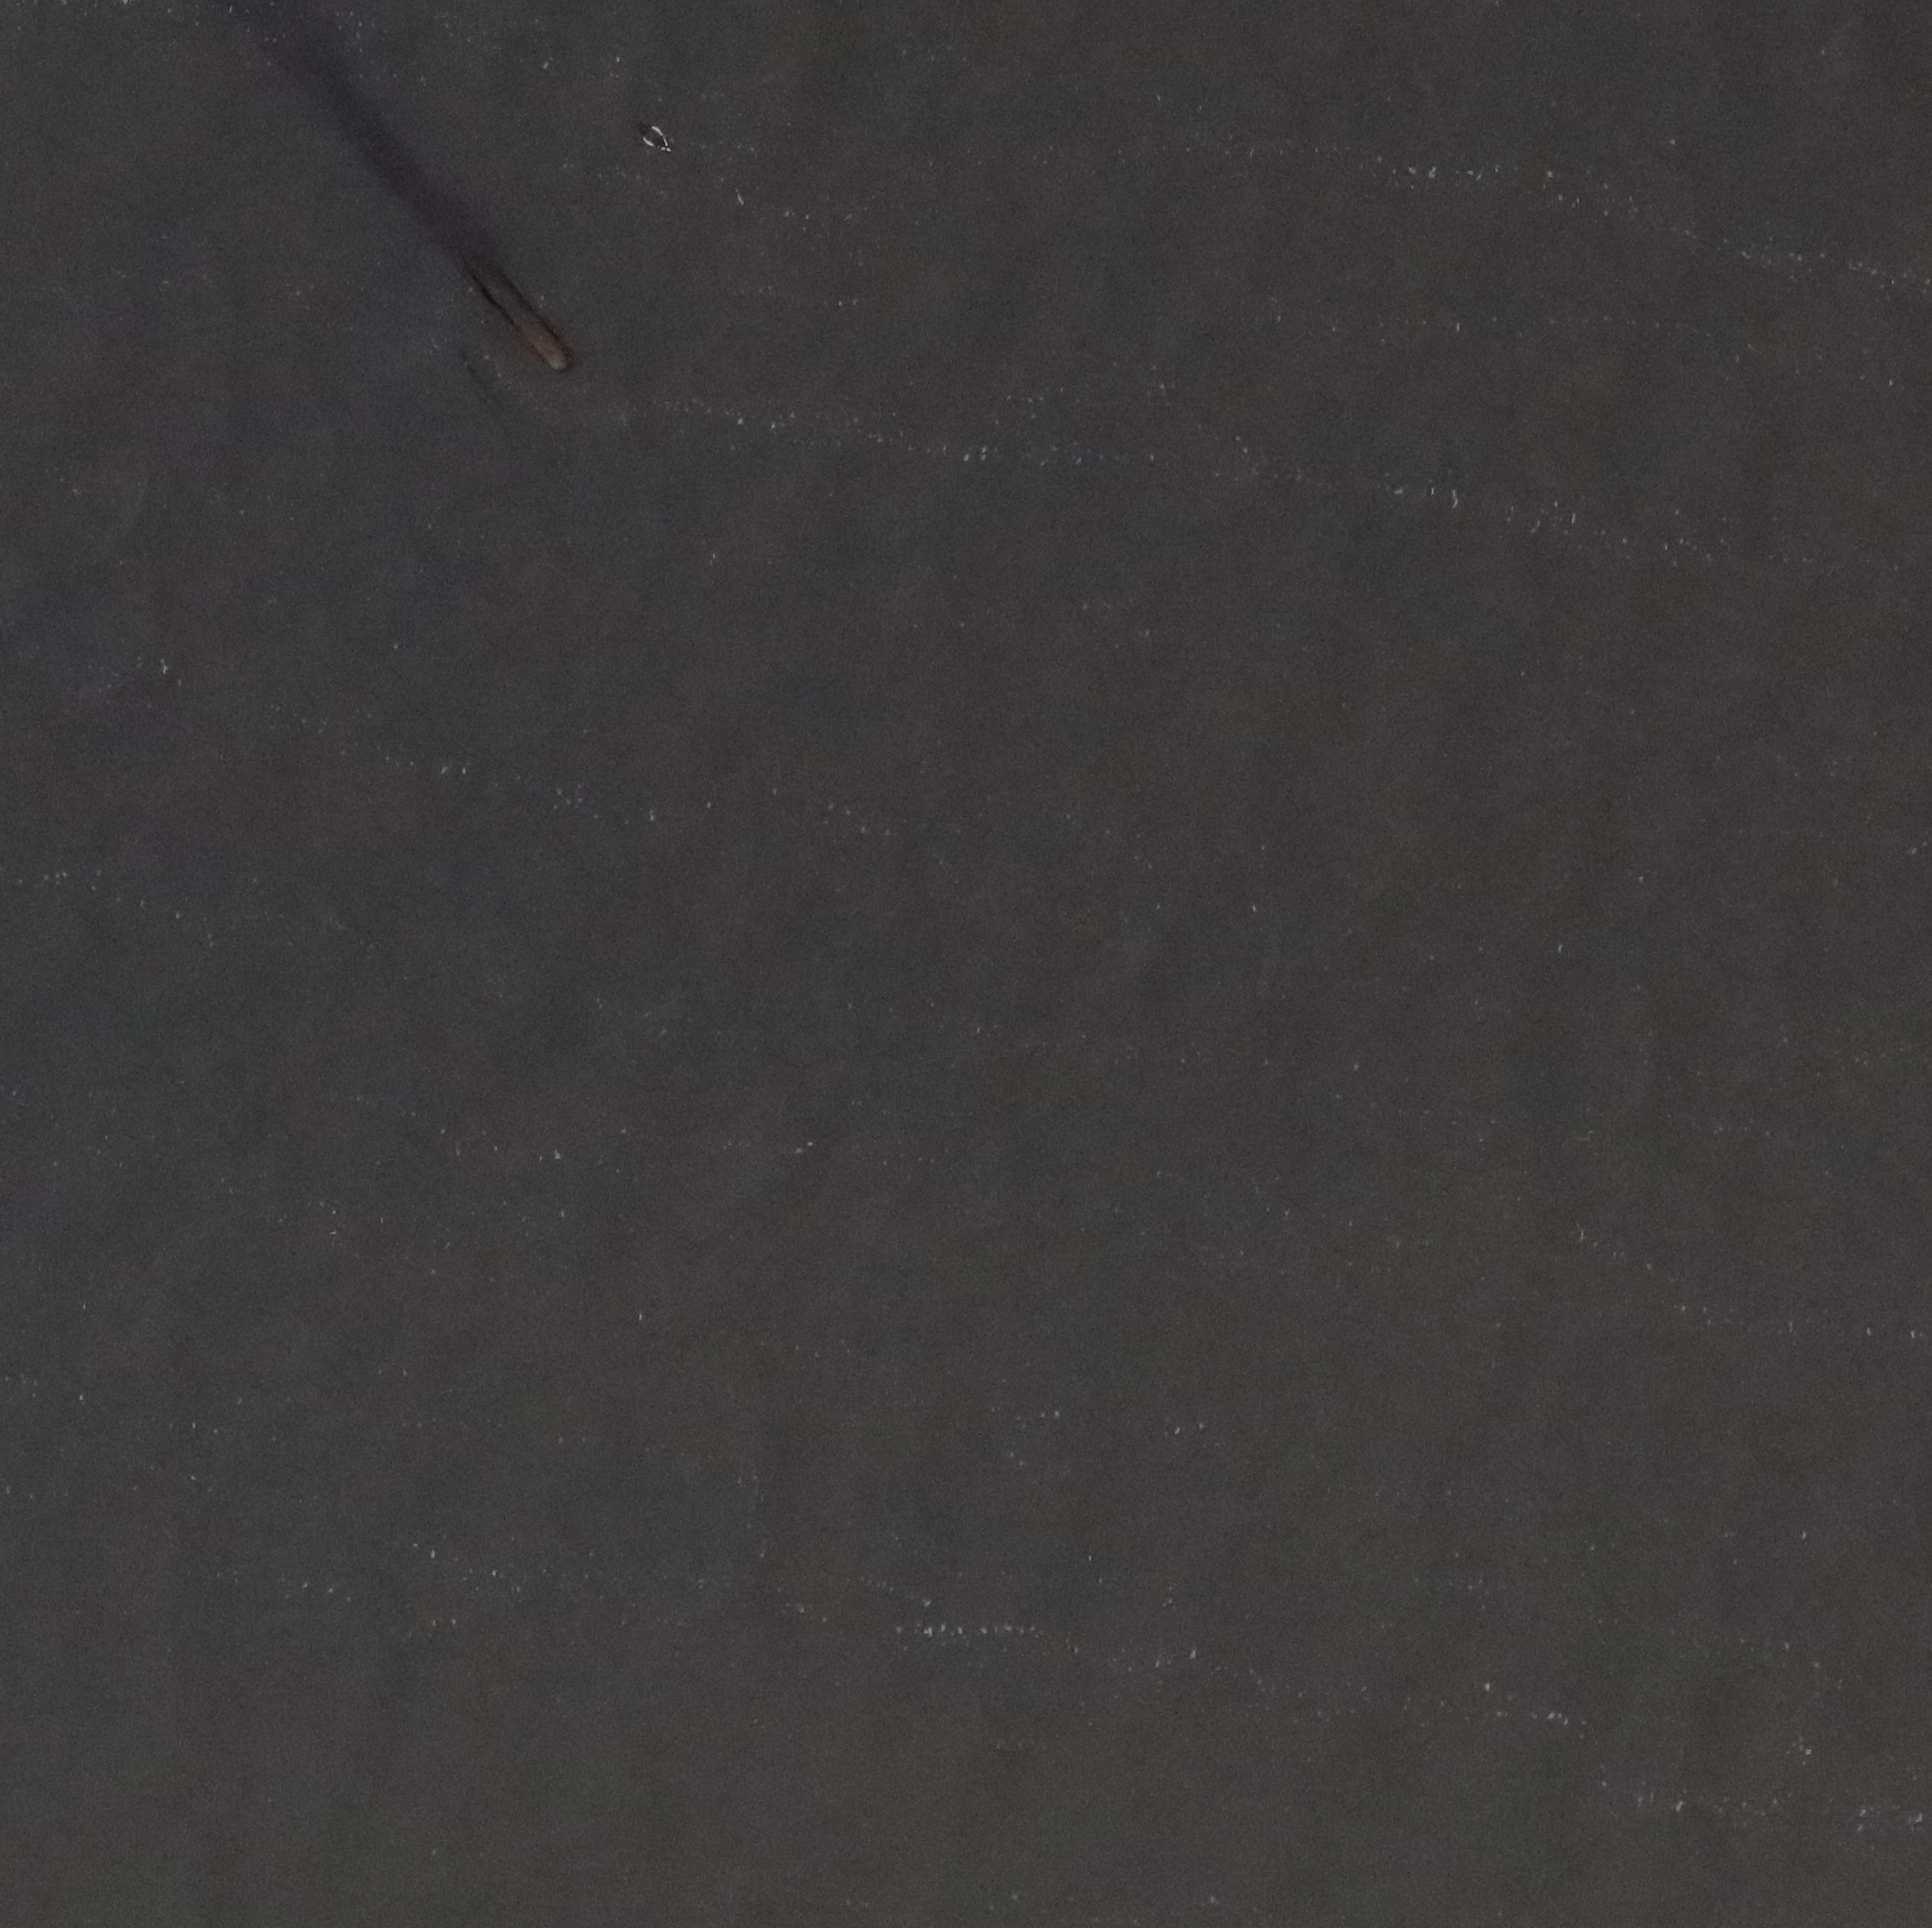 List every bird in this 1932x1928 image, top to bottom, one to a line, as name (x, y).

brant (654, 137)